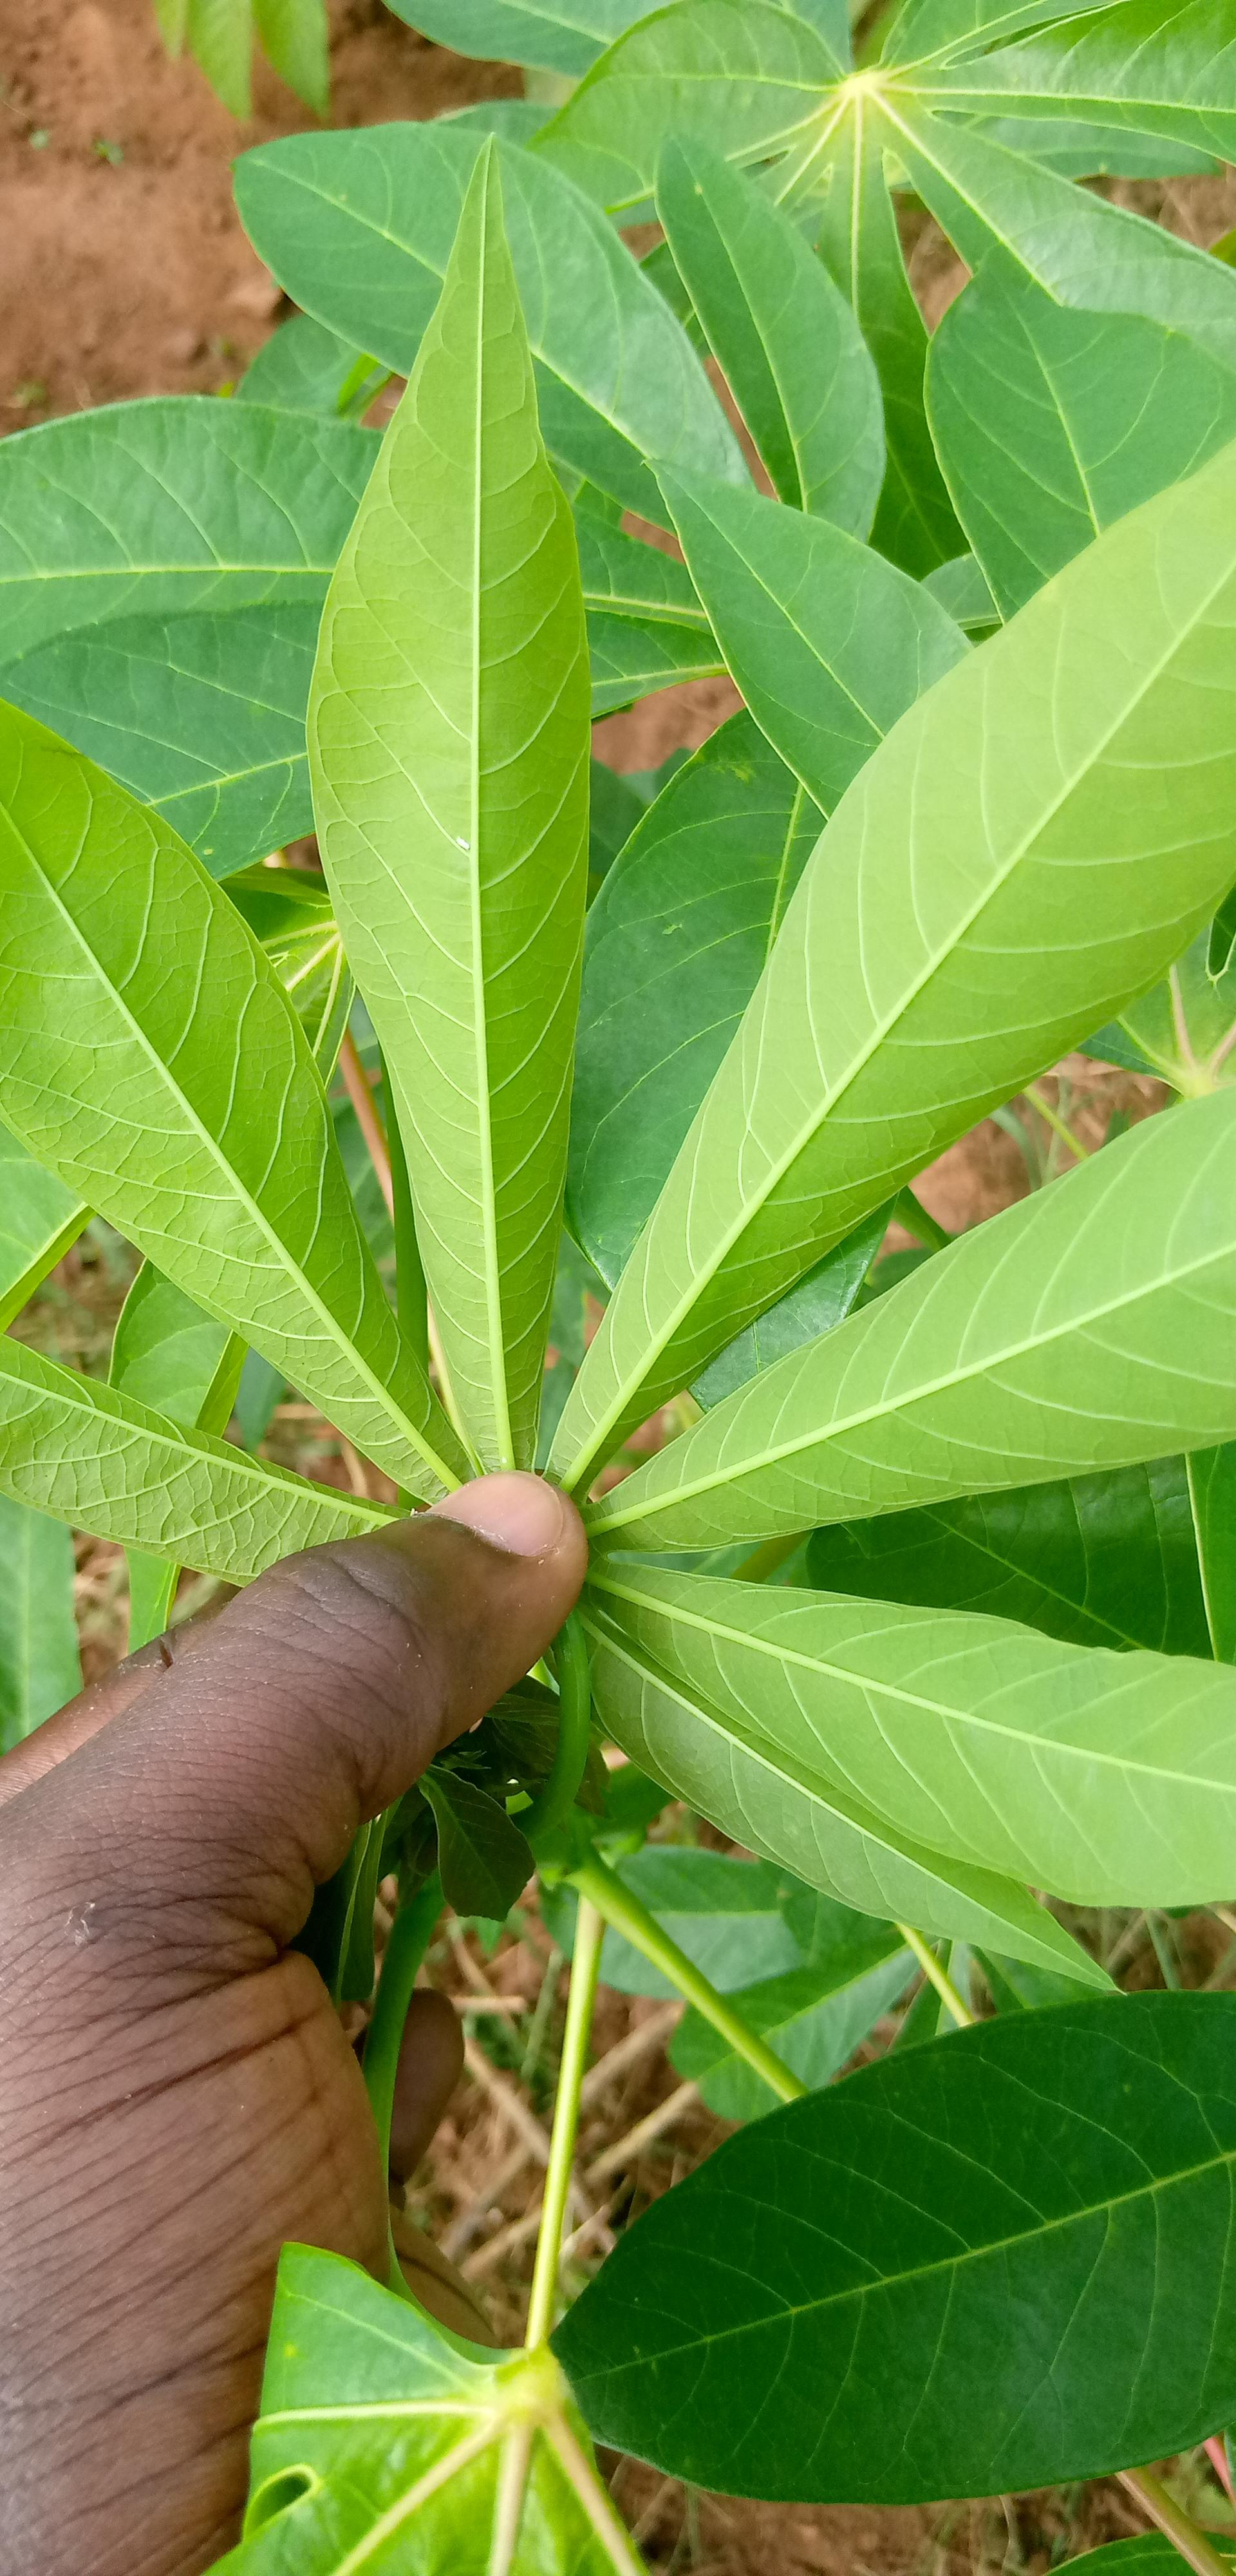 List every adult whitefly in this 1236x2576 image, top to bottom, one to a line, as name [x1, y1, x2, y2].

whitefly [454, 833, 471, 853]